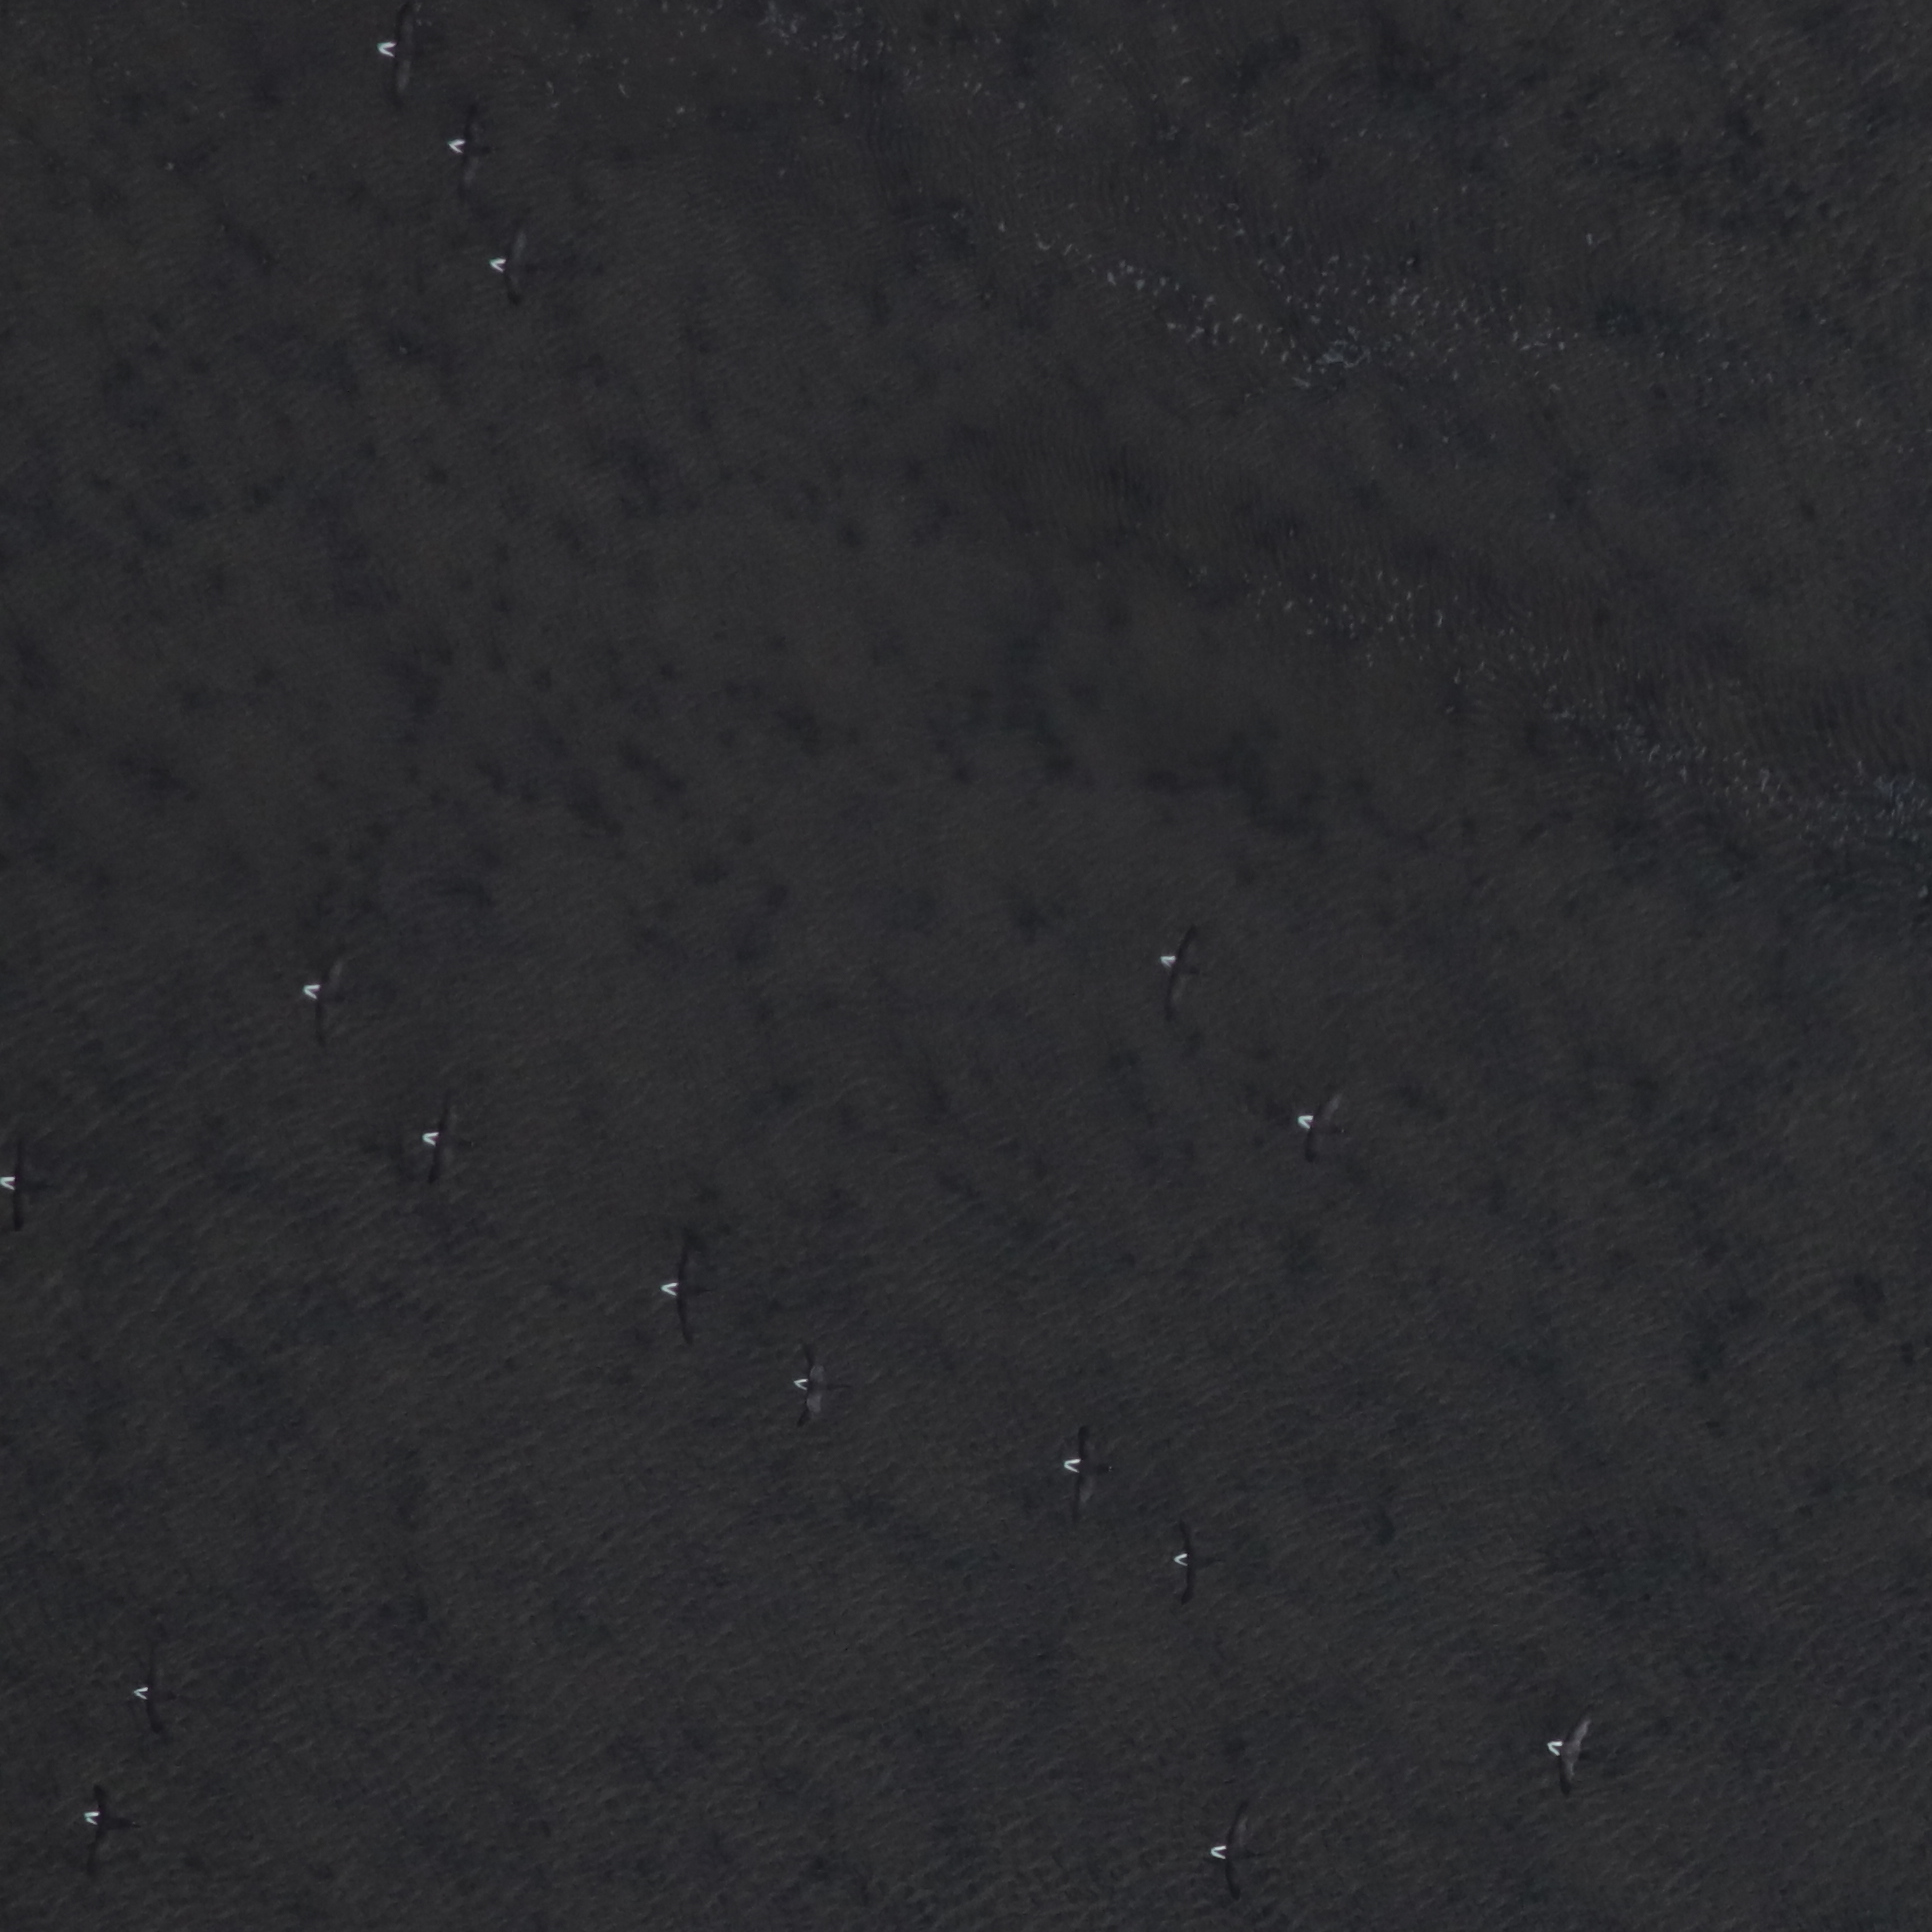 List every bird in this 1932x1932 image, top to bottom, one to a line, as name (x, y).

brant (405, 47)
brant (470, 145)
brant (517, 262)
brant (1177, 968)
brant (324, 993)
brant (1318, 1124)
brant (445, 1138)
brant (19, 1180)
brant (684, 1289)
brant (815, 1382)
brant (1090, 1471)
brant (1185, 1558)
brant (156, 1694)
brant (1569, 1745)
brant (109, 1820)
brant (1234, 1855)